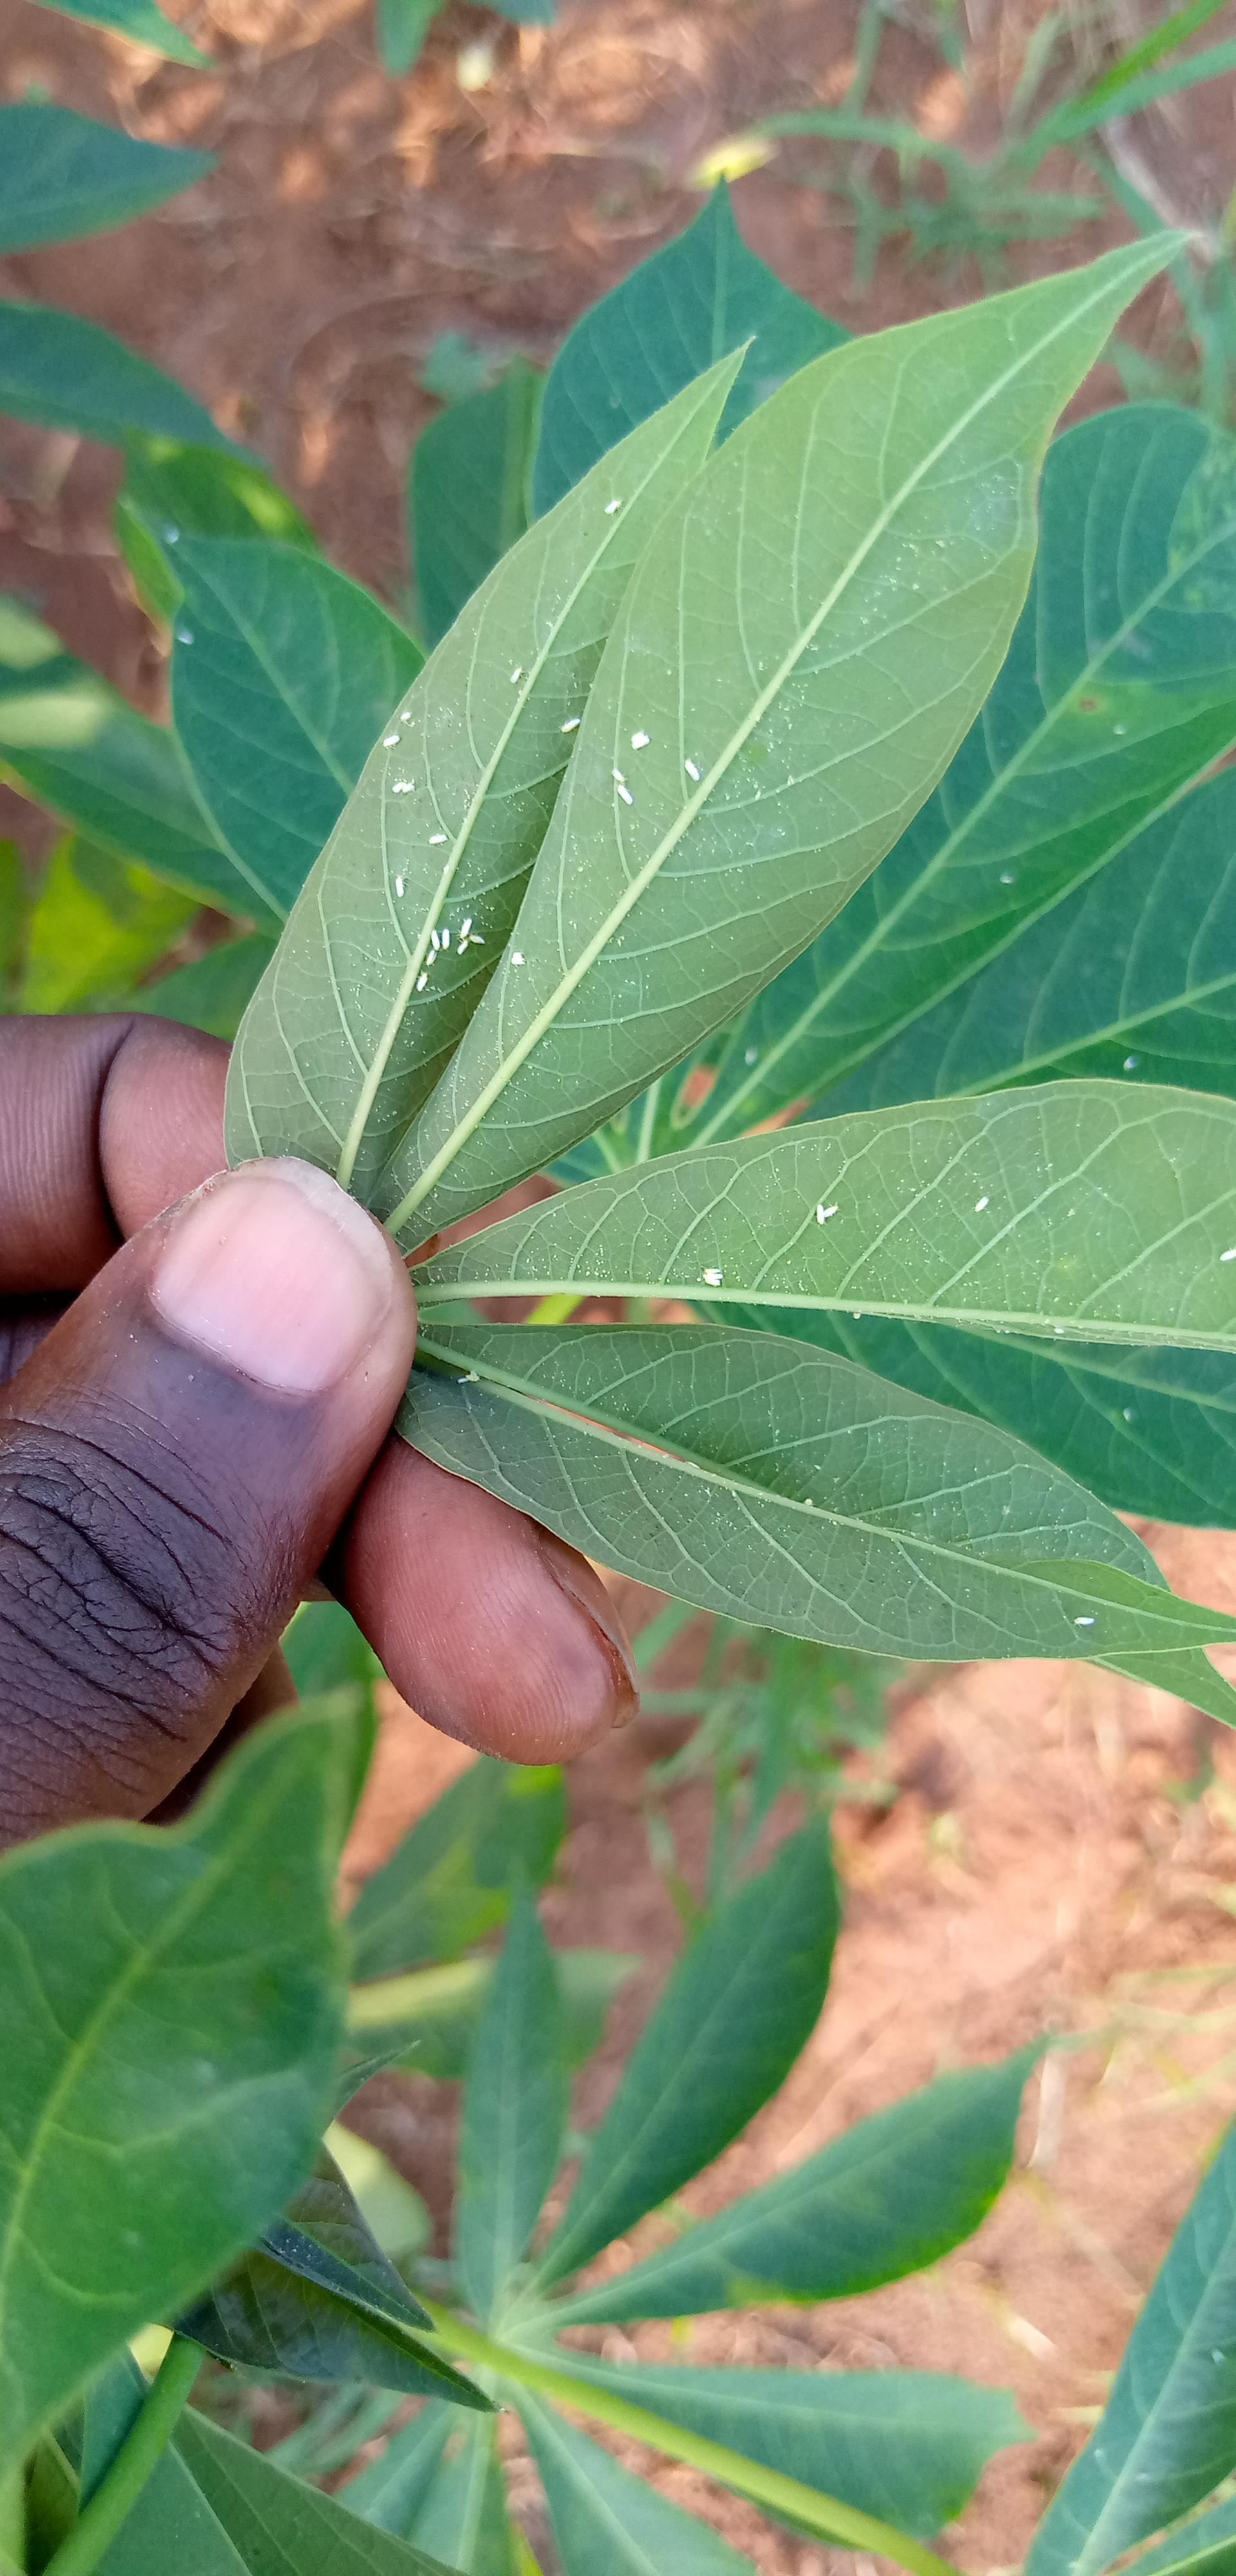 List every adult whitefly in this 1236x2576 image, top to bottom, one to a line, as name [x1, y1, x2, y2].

whitefly [601, 497, 623, 517]
whitefly [163, 526, 187, 548]
whitefly [174, 625, 198, 646]
whitefly [509, 665, 525, 685]
whitefly [400, 710, 413, 723]
whitefly [559, 714, 580, 734]
whitefly [630, 731, 651, 750]
whitefly [382, 733, 402, 749]
whitefly [683, 757, 700, 783]
whitefly [610, 768, 625, 784]
whitefly [391, 779, 404, 794]
whitefly [402, 782, 417, 793]
whitefly [616, 784, 633, 807]
whitefly [426, 832, 450, 845]
whitefly [998, 871, 1016, 887]
whitefly [393, 875, 408, 899]
whitefly [460, 916, 473, 938]
whitefly [440, 927, 453, 952]
whitefly [429, 929, 441, 951]
whitefly [468, 932, 487, 945]
whitefly [456, 939, 469, 955]
whitefly [425, 950, 437, 968]
whitefly [509, 951, 527, 967]
whitefly [416, 971, 429, 992]
whitefly [742, 1044, 758, 1066]
whitefly [1121, 1052, 1138, 1072]
whitefly [973, 1195, 990, 1213]
whitefly [816, 1203, 825, 1226]
whitefly [825, 1204, 840, 1217]
whitefly [1219, 1248, 1236, 1263]
whitefly [702, 1267, 724, 1287]
whitefly [455, 1373, 467, 1385]
whitefly [1121, 1406, 1139, 1423]
whitefly [801, 1496, 815, 1509]
whitefly [1071, 1614, 1096, 1627]